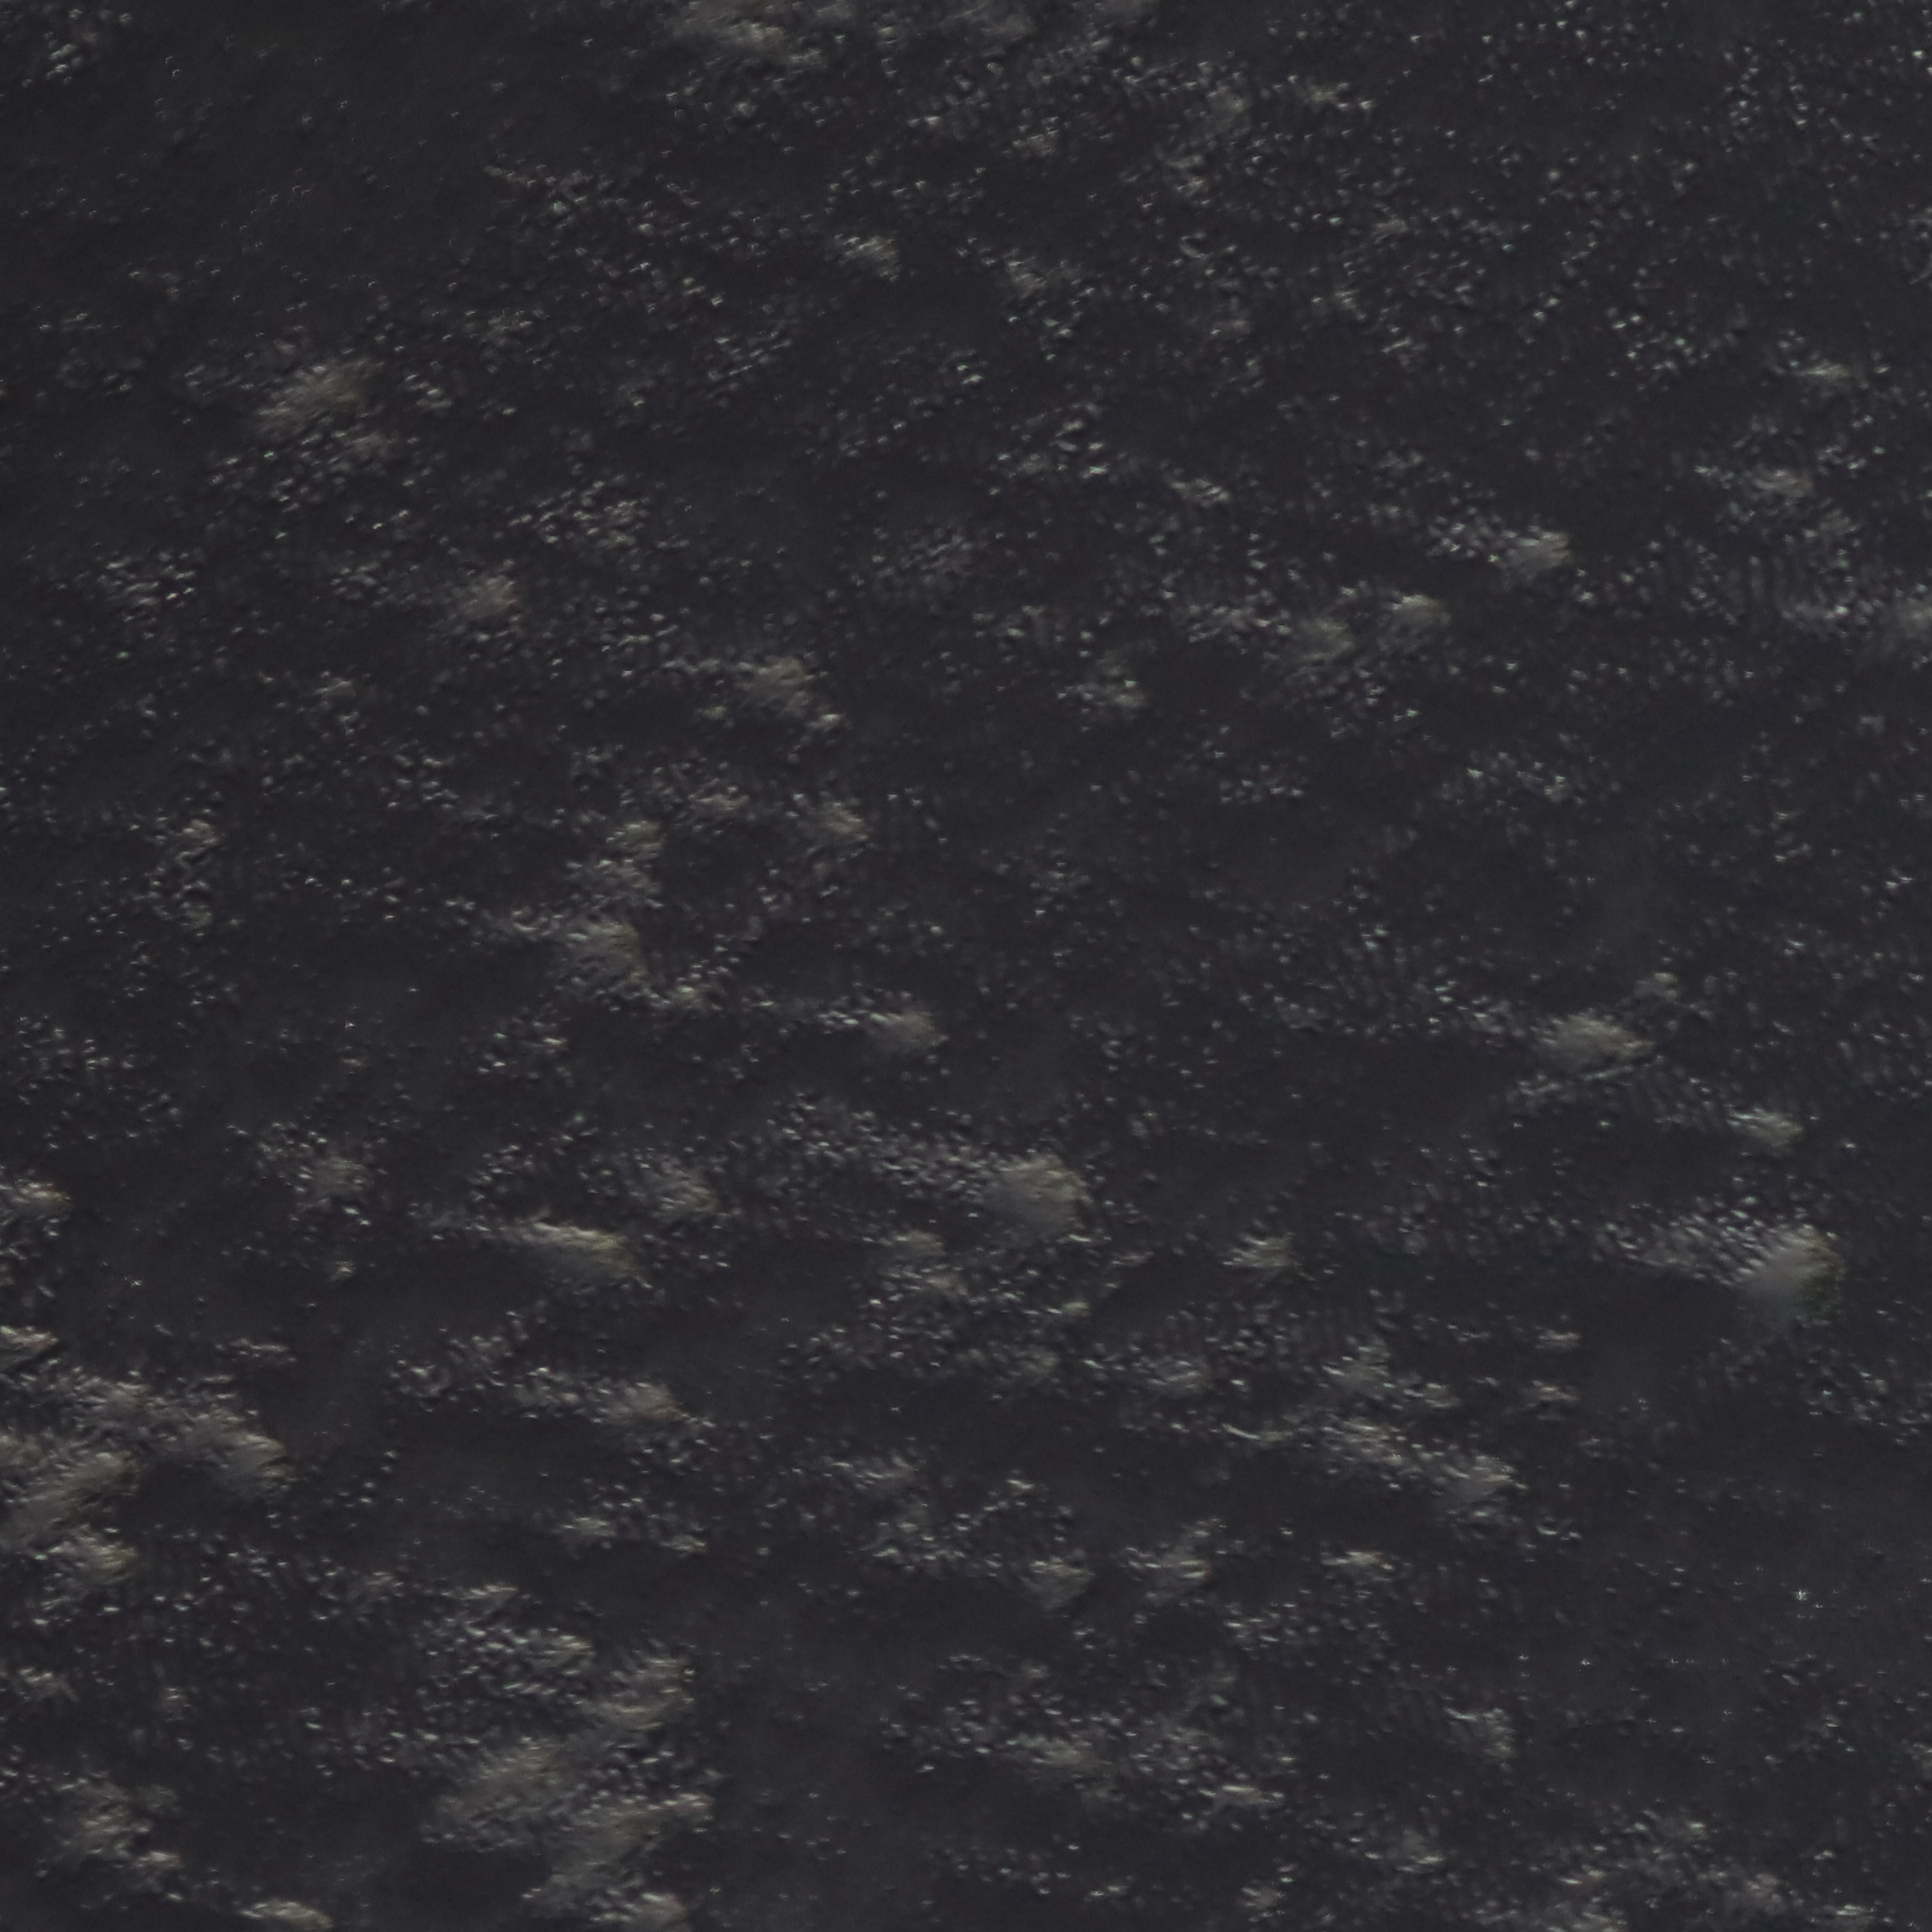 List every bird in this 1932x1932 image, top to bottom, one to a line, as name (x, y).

None